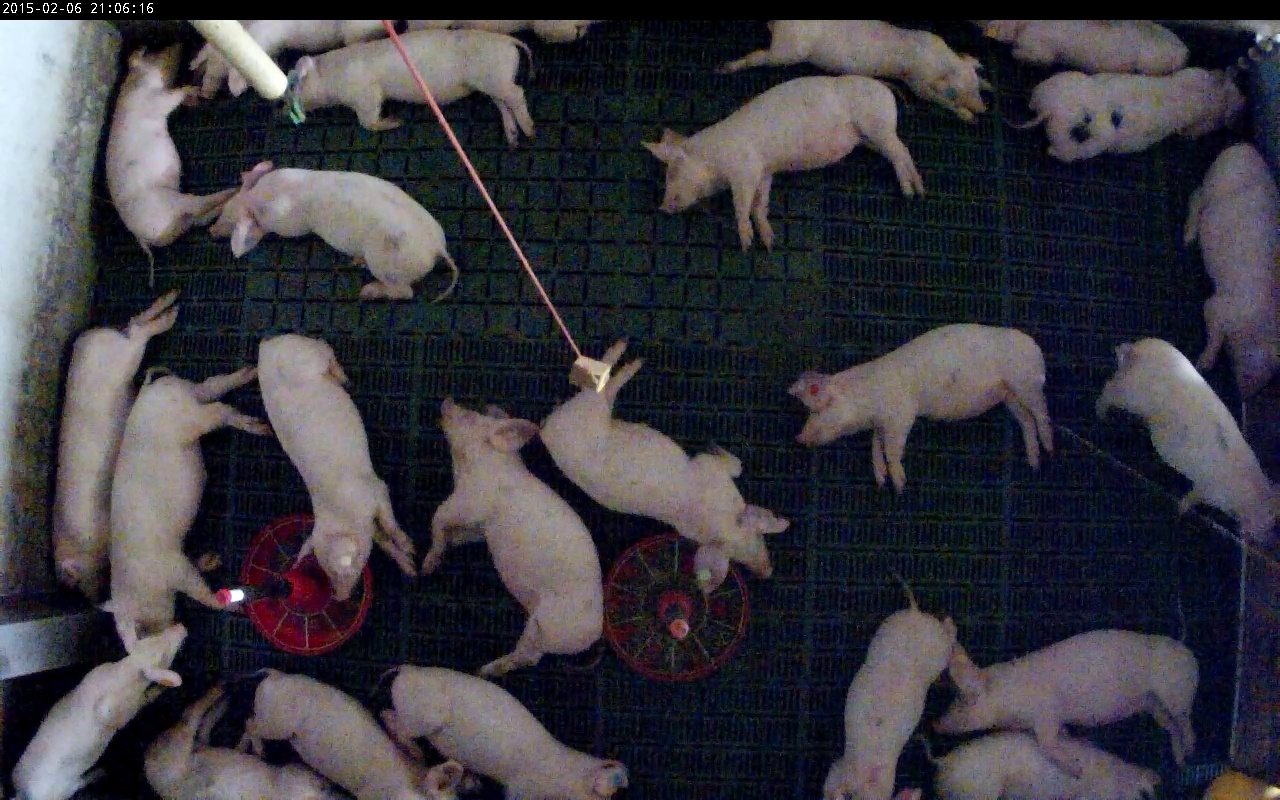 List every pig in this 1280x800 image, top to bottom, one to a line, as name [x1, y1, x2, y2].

pig [712, 19, 993, 123]
pig [189, 21, 397, 102]
pig [406, 21, 601, 44]
pig [972, 21, 1188, 76]
pig [288, 30, 536, 146]
pig [104, 45, 240, 287]
pig [1021, 66, 1242, 160]
pig [640, 74, 925, 251]
pig [1183, 143, 1278, 402]
pig [208, 158, 461, 308]
pig [54, 291, 181, 604]
pig [790, 319, 1054, 490]
pig [259, 335, 417, 603]
pig [543, 338, 793, 594]
pig [1098, 341, 1279, 540]
pig [102, 365, 273, 654]
pig [423, 398, 602, 678]
pig [826, 575, 956, 798]
pig [936, 603, 1201, 777]
pig [13, 615, 188, 799]
pig [375, 666, 627, 799]
pig [235, 667, 481, 799]
pig [144, 680, 356, 799]
pig [912, 729, 1161, 799]